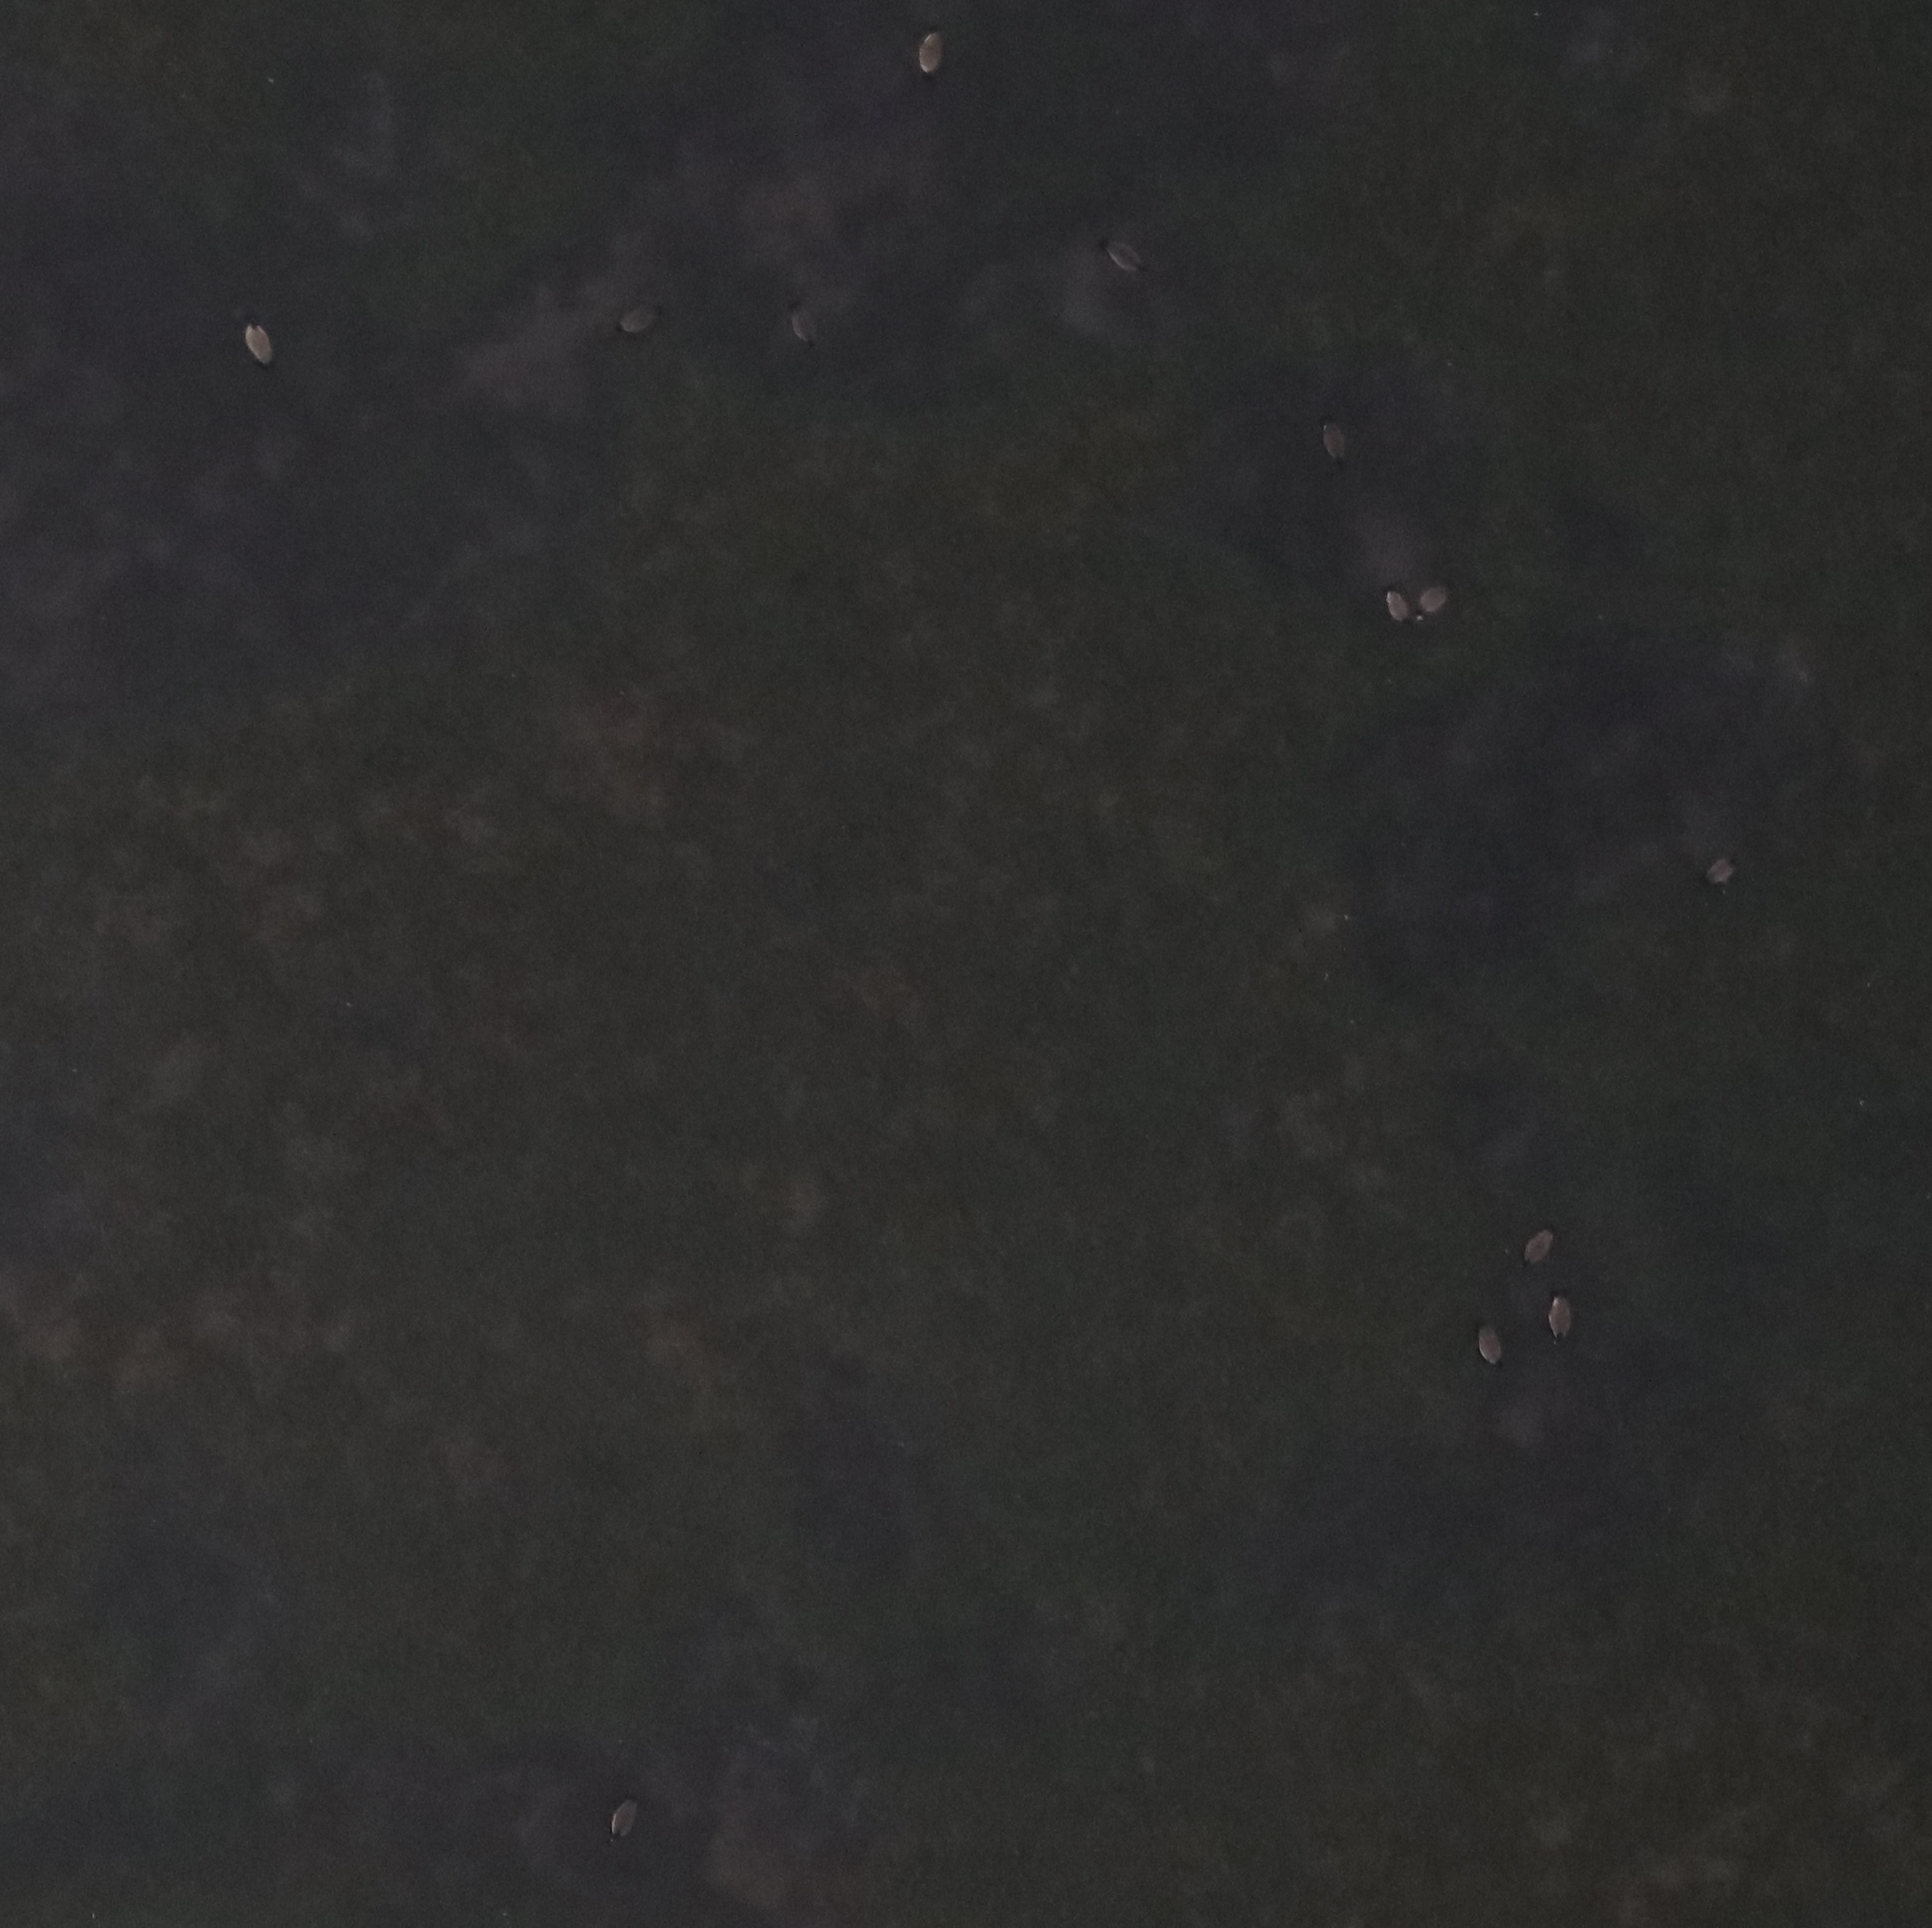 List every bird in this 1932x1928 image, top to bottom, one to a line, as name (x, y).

Canada goose (931, 52)
Canada goose (1125, 257)
Canada goose (635, 318)
Canada goose (804, 325)
Canada goose (260, 343)
Canada goose (1332, 437)
Canada goose (1434, 601)
Canada goose (1397, 608)
Canada goose (1722, 872)
Canada goose (1539, 1248)
Canada goose (1560, 1315)
Canada goose (1489, 1343)
Canada goose (622, 1817)